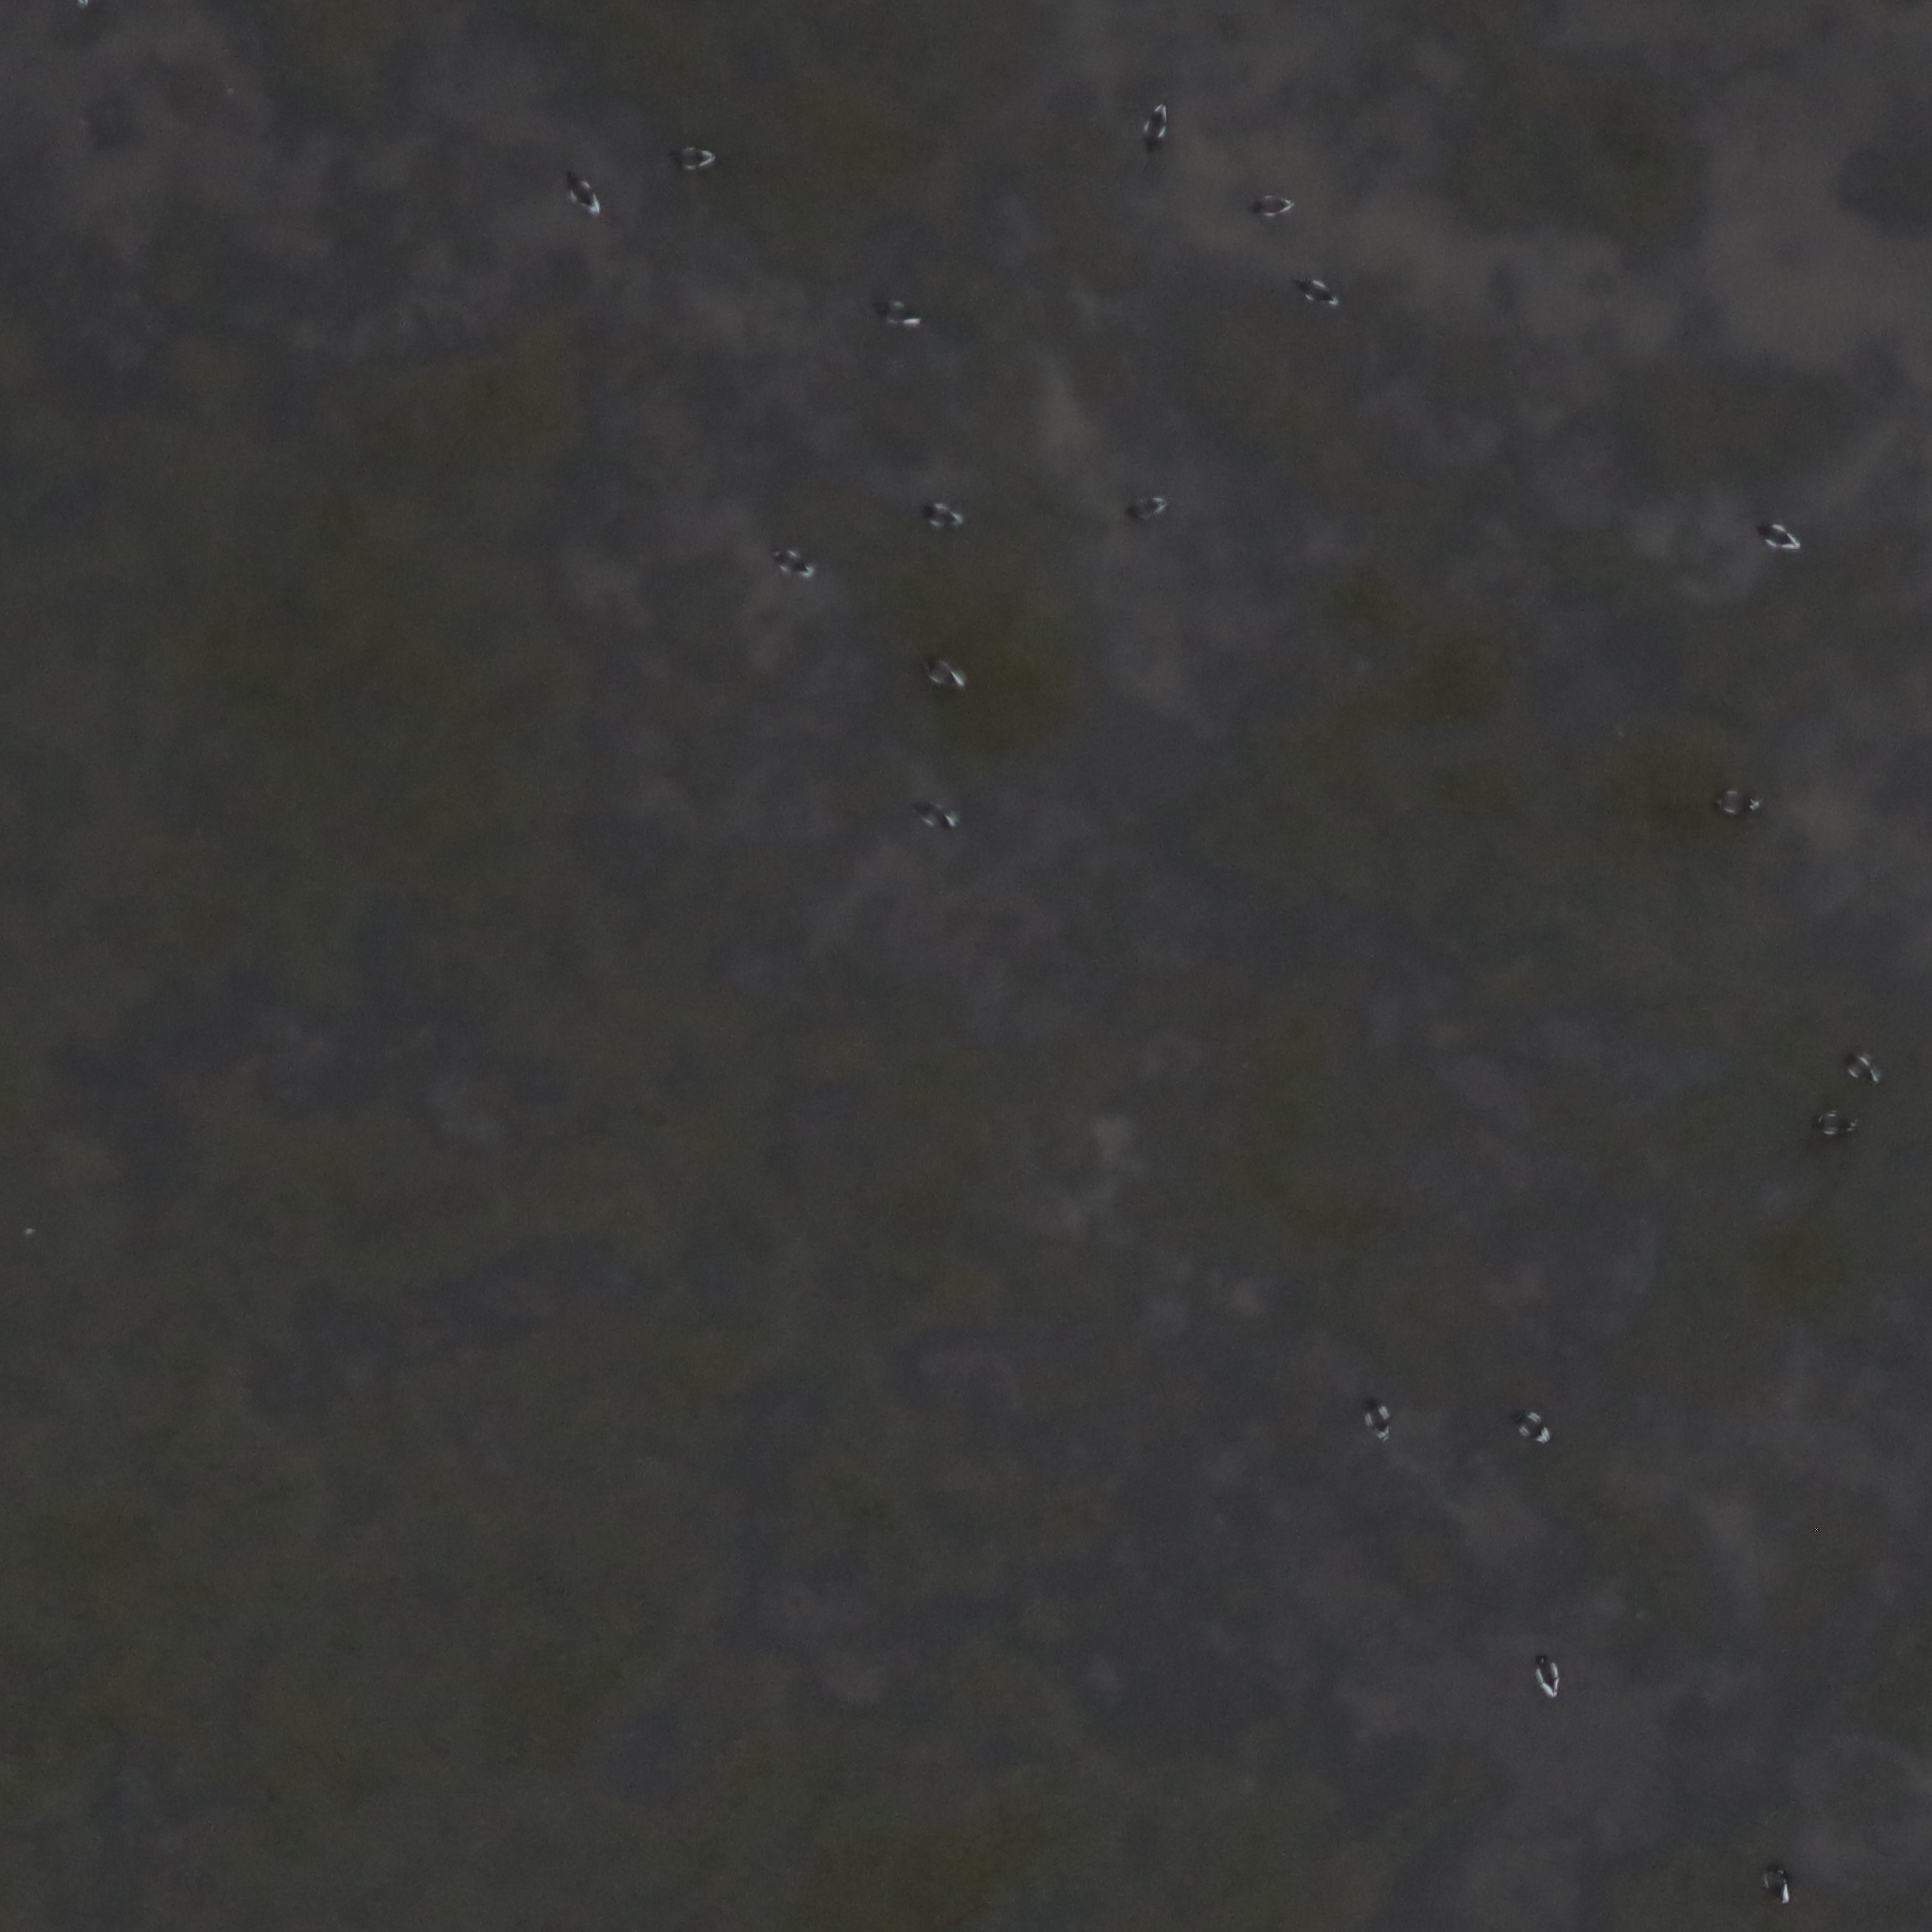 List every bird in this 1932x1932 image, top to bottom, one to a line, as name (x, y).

brant (1156, 127)
brant (695, 161)
brant (1274, 193)
brant (584, 194)
brant (1316, 291)
brant (909, 326)
brant (936, 501)
brant (1162, 510)
brant (1777, 538)
brant (790, 565)
brant (956, 671)
brant (1734, 803)
brant (938, 830)
brant (1860, 1057)
brant (1834, 1126)
brant (1378, 1421)
brant (1535, 1438)
brant (1556, 1661)
brant (1767, 1882)